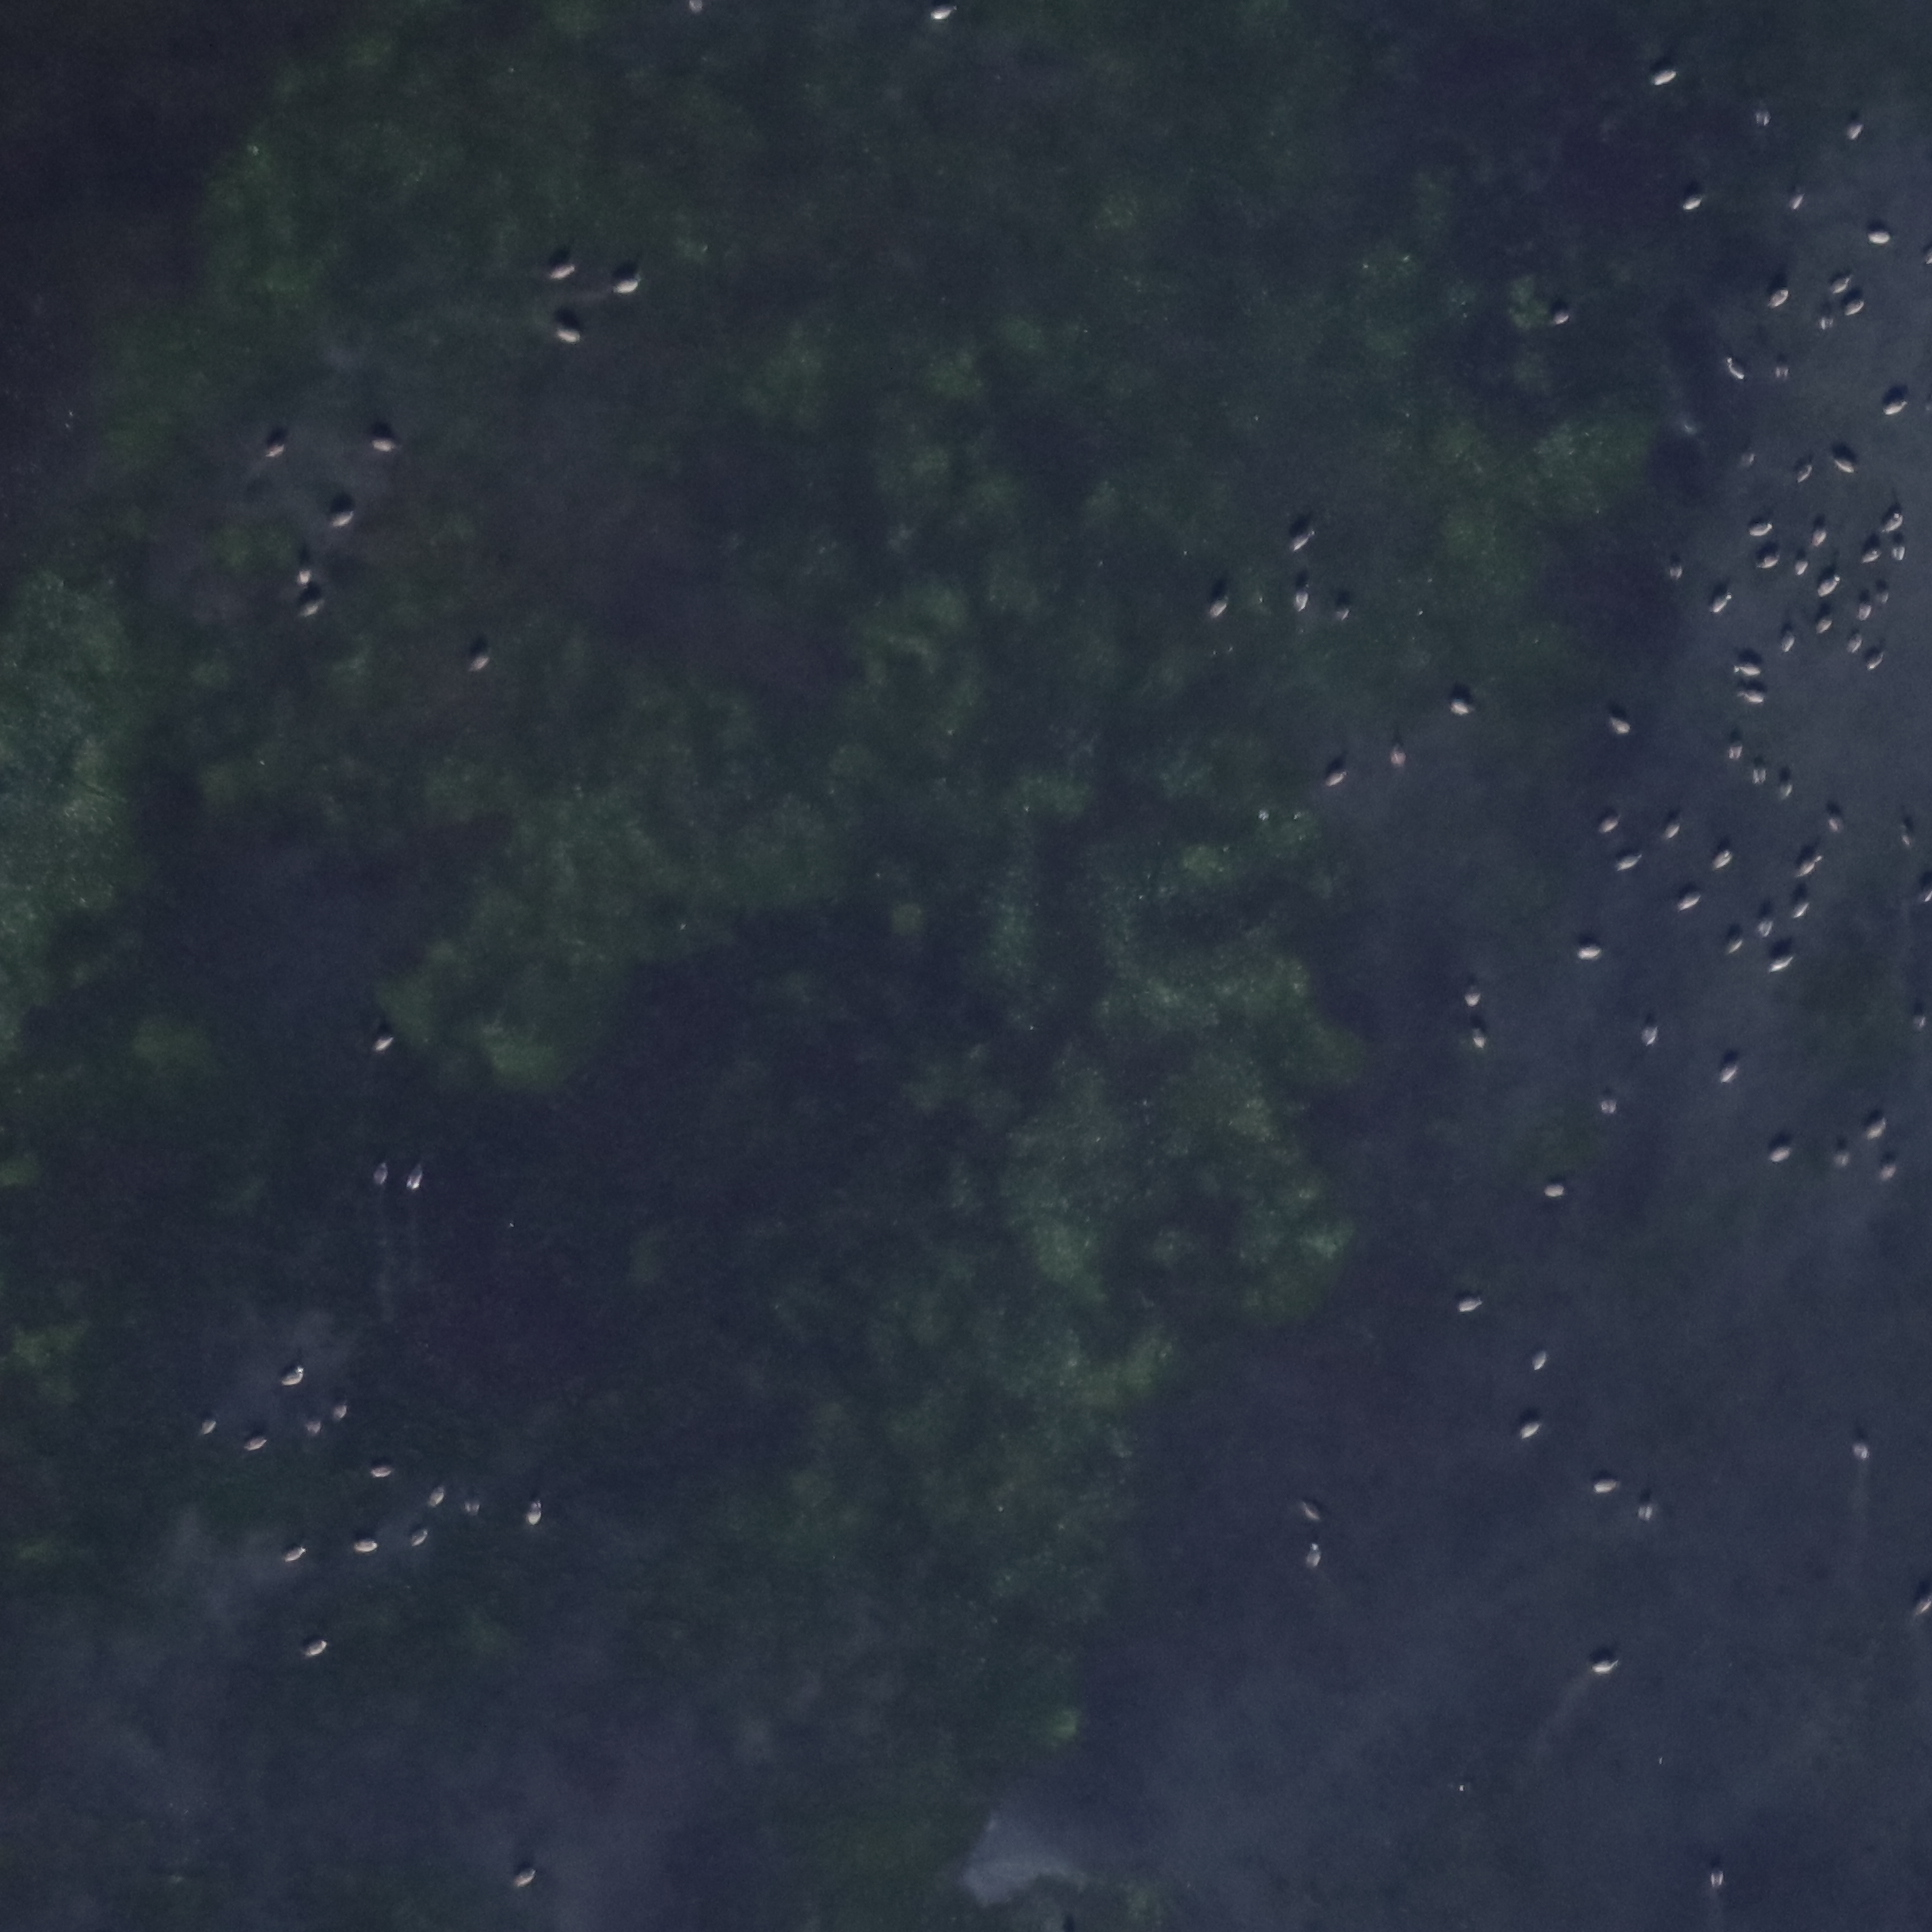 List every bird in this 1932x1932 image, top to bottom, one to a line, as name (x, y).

Canada goose (696, 4)
Canada goose (941, 11)
Canada goose (1665, 75)
Canada goose (1762, 118)
Canada goose (1855, 132)
Canada goose (1797, 200)
Canada goose (1690, 202)
Canada goose (1880, 235)
Canada goose (561, 272)
Canada goose (1841, 284)
Canada goose (629, 285)
Canada goose (1778, 297)
Canada goose (1853, 306)
Canada goose (1559, 317)
Canada goose (1827, 319)
Canada goose (569, 334)
Canada goose (1735, 371)
Canada goose (1782, 373)
Canada goose (1895, 405)
Canada goose (1930, 405)
Canada goose (384, 444)
Canada goose (275, 447)
Canada goose (1749, 457)
Canada goose (1845, 464)
Canada goose (1803, 474)
Canada goose (341, 518)
Canada goose (1894, 525)
Canada goose (1760, 528)
Canada goose (1818, 536)
Canada goose (1301, 540)
Canada goose (1901, 552)
Canada goose (1870, 554)
Canada goose (1769, 560)
Canada goose (1800, 565)
Canada goose (1676, 572)
Canada goose (304, 577)
Canada goose (1828, 584)
Canada goose (1882, 596)
Canada goose (1302, 599)
Canada goose (1719, 602)
Canada goose (309, 608)
Canada goose (1217, 608)
Canada goose (1864, 610)
Canada goose (1341, 614)
Canada goose (1824, 624)
Canada goose (1788, 642)
Canada goose (1855, 644)
Canada goose (1874, 661)
Canada goose (479, 662)
Canada goose (1749, 670)
Canada goose (1755, 695)
Canada goose (1462, 706)
Canada goose (1620, 727)
Canada goose (1735, 748)
Canada goose (1399, 757)
Canada goose (1761, 776)
Canada goose (1337, 777)
Canada goose (1787, 789)
Canada goose (1834, 824)
Canada goose (1612, 825)
Canada goose (1672, 829)
Canada goose (1908, 838)
Canada goose (1722, 859)
Canada goose (1629, 863)
Canada goose (1807, 869)
Canada goose (1928, 892)
Canada goose (1688, 900)
Canada goose (1800, 909)
Canada goose (1763, 925)
Canada goose (1736, 946)
Canada goose (1589, 954)
Canada goose (1781, 964)
Canada goose (1472, 1000)
Canada goose (1919, 1020)
Canada goose (1648, 1035)
Canada goose (1480, 1040)
Canada goose (383, 1041)
Canada goose (1729, 1074)
Canada goose (1612, 1107)
Canada goose (1875, 1129)
Canada goose (1780, 1153)
Canada goose (1840, 1158)
Canada goose (1890, 1172)
Canada goose (381, 1173)
Canada goose (416, 1174)
Canada goose (1555, 1192)
Canada goose (1461, 1306)
Canada goose (1538, 1362)
Canada goose (294, 1377)
Canada goose (342, 1411)
Canada goose (208, 1428)
Canada goose (314, 1428)
Canada goose (1529, 1430)
Canada goose (256, 1443)
Canada goose (1860, 1451)
Canada goose (380, 1472)
Canada goose (1605, 1484)
Canada goose (435, 1497)
Canada goose (473, 1508)
Canada goose (1641, 1508)
Canada goose (1314, 1513)
Canada goose (533, 1516)
Canada goose (419, 1537)
Canada goose (365, 1546)
Canada goose (294, 1555)
Canada goose (1311, 1558)
Canada goose (1923, 1604)
Canada goose (316, 1648)
Canada goose (1605, 1666)
Canada goose (526, 1877)
Canada goose (1717, 1879)